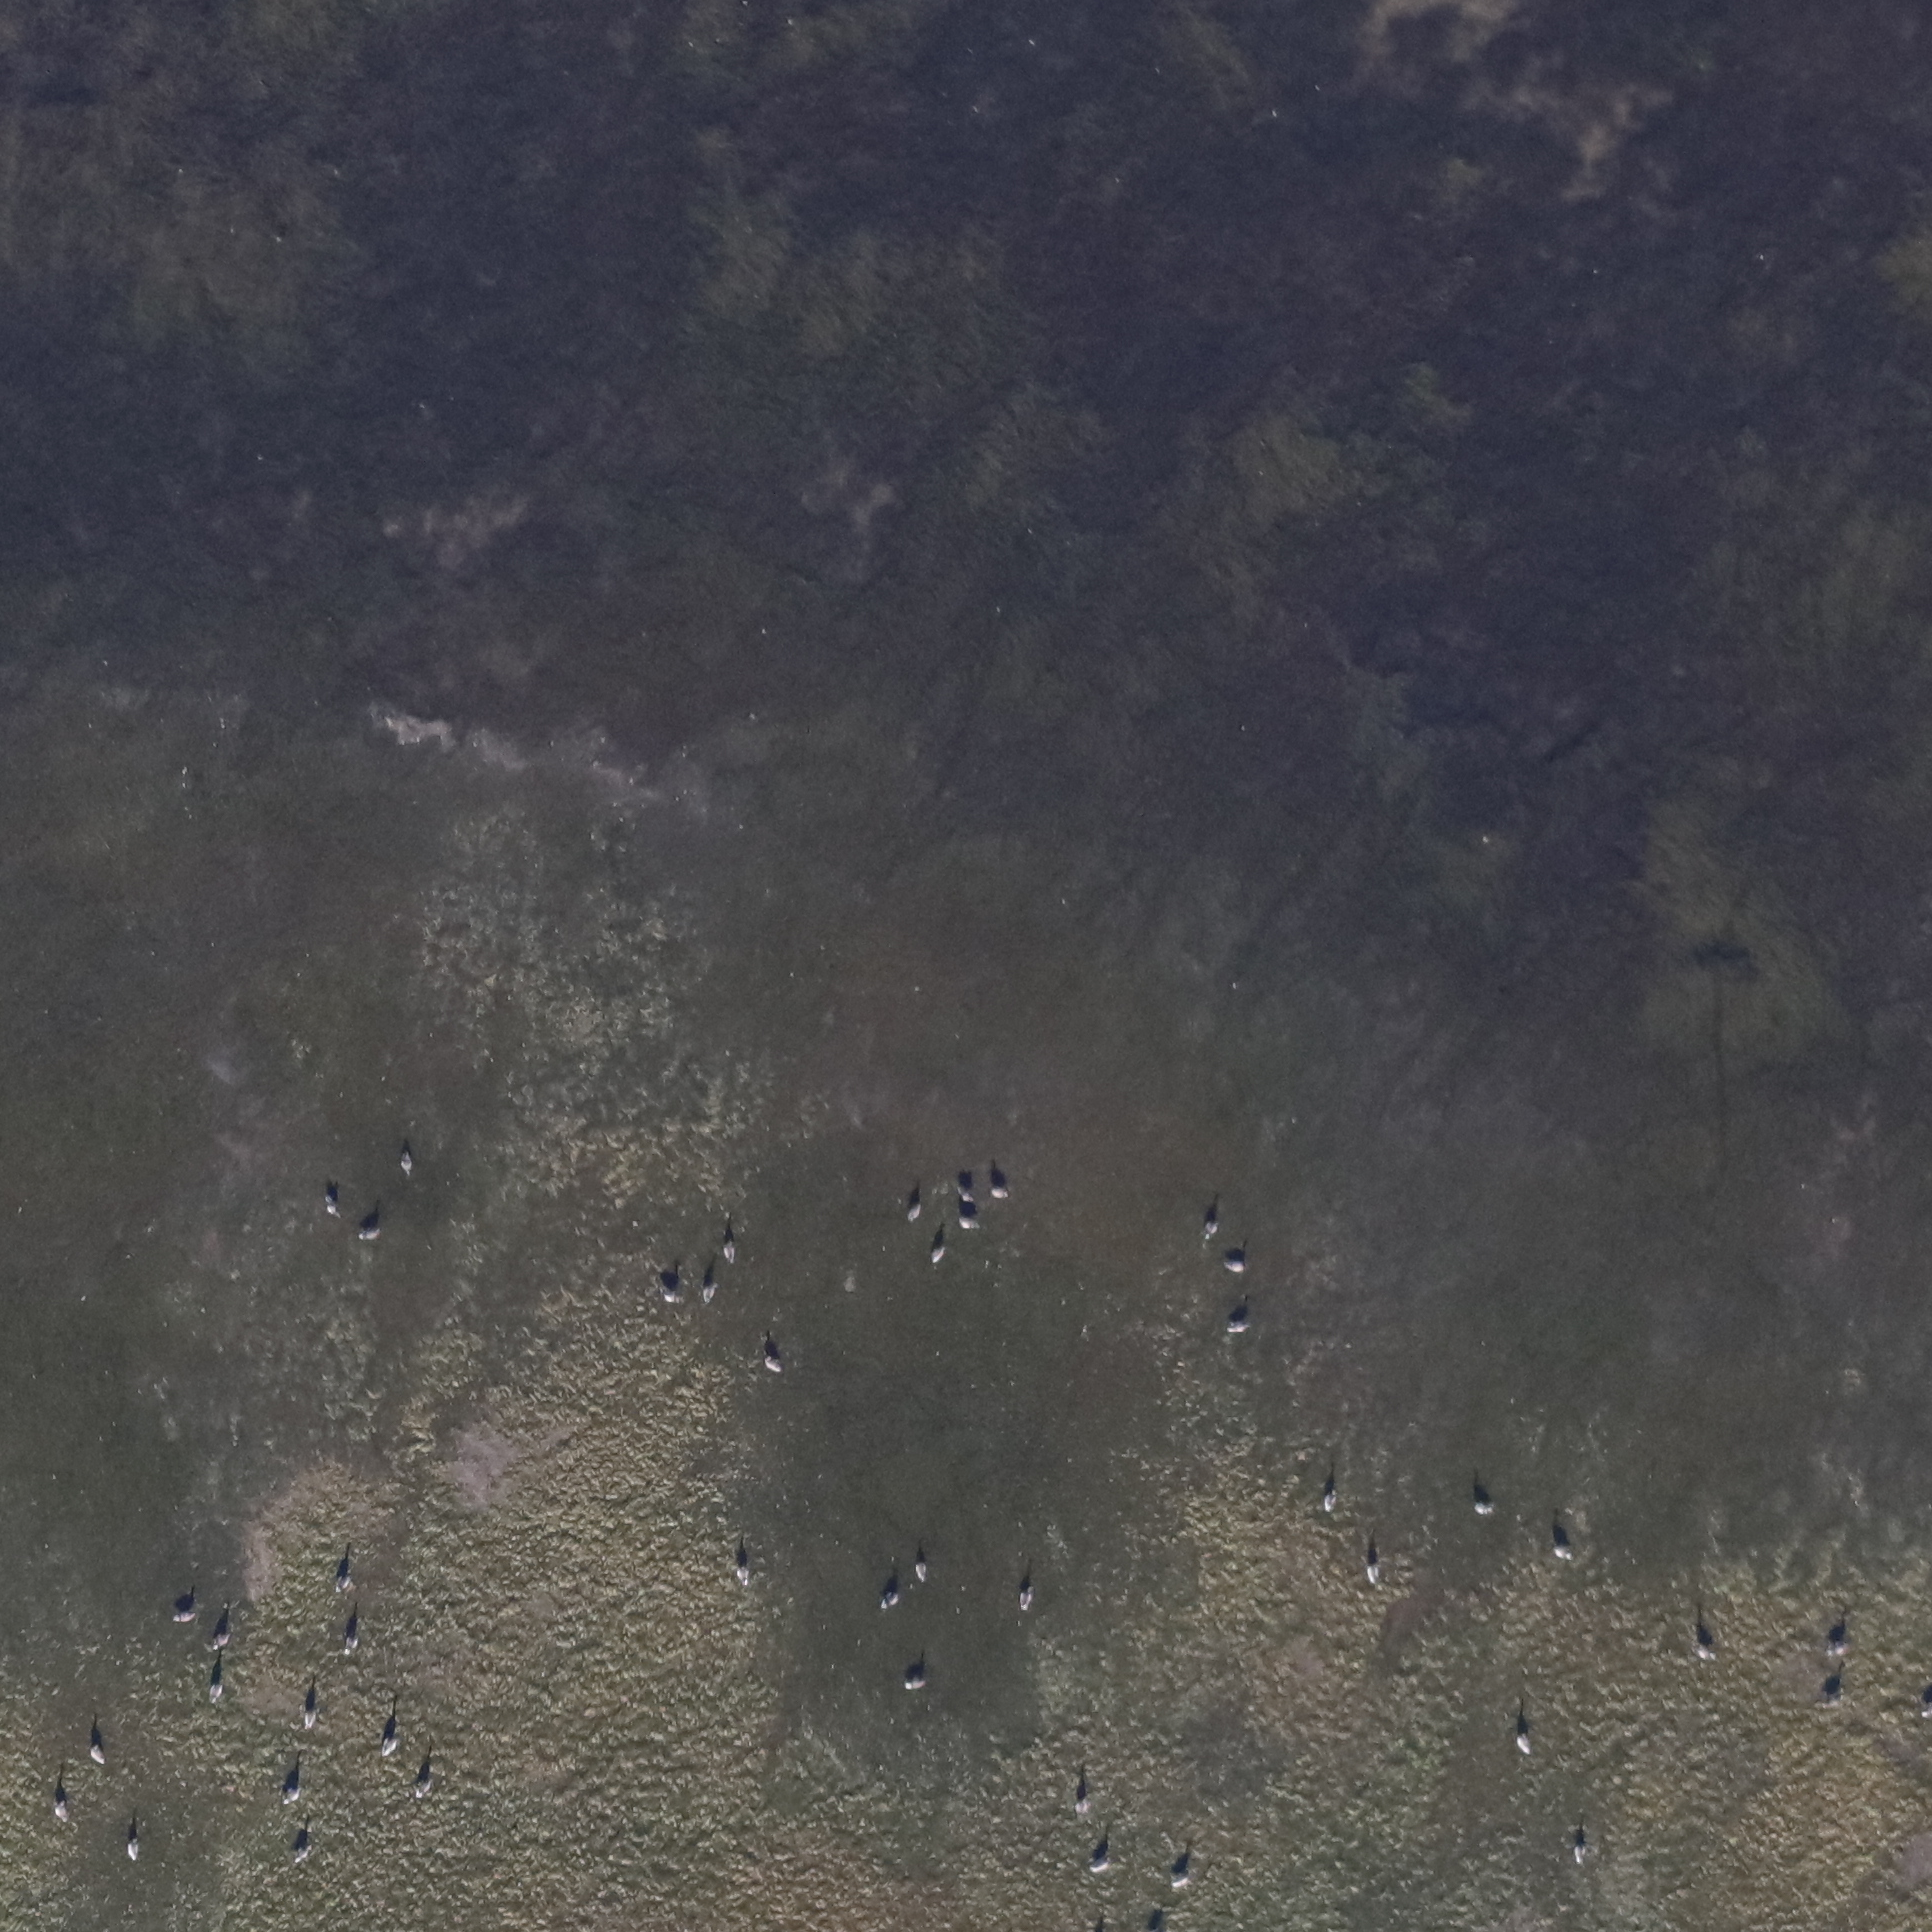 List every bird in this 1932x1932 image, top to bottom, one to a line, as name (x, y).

brant (408, 1162)
brant (1000, 1194)
brant (969, 1198)
brant (333, 1209)
brant (918, 1212)
brant (972, 1224)
brant (1213, 1228)
brant (370, 1235)
brant (727, 1251)
brant (937, 1254)
brant (1236, 1266)
brant (710, 1292)
brant (672, 1296)
brant (1238, 1326)
brant (773, 1364)
brant (1329, 1501)
brant (1481, 1509)
brant (1568, 1555)
brant (920, 1569)
brant (1372, 1570)
brant (743, 1574)
brant (345, 1579)
brant (1026, 1596)
brant (890, 1599)
brant (181, 1614)
brant (222, 1643)
brant (354, 1648)
brant (1703, 1650)
brant (1838, 1656)
brant (916, 1682)
brant (216, 1692)
brant (1825, 1698)
brant (315, 1717)
brant (1525, 1743)
brant (390, 1744)
brant (100, 1756)
brant (426, 1786)
brant (293, 1794)
brant (1082, 1807)
brant (64, 1810)
brant (1584, 1849)
brant (138, 1851)
brant (307, 1853)
brant (1103, 1861)
brant (1175, 1887)